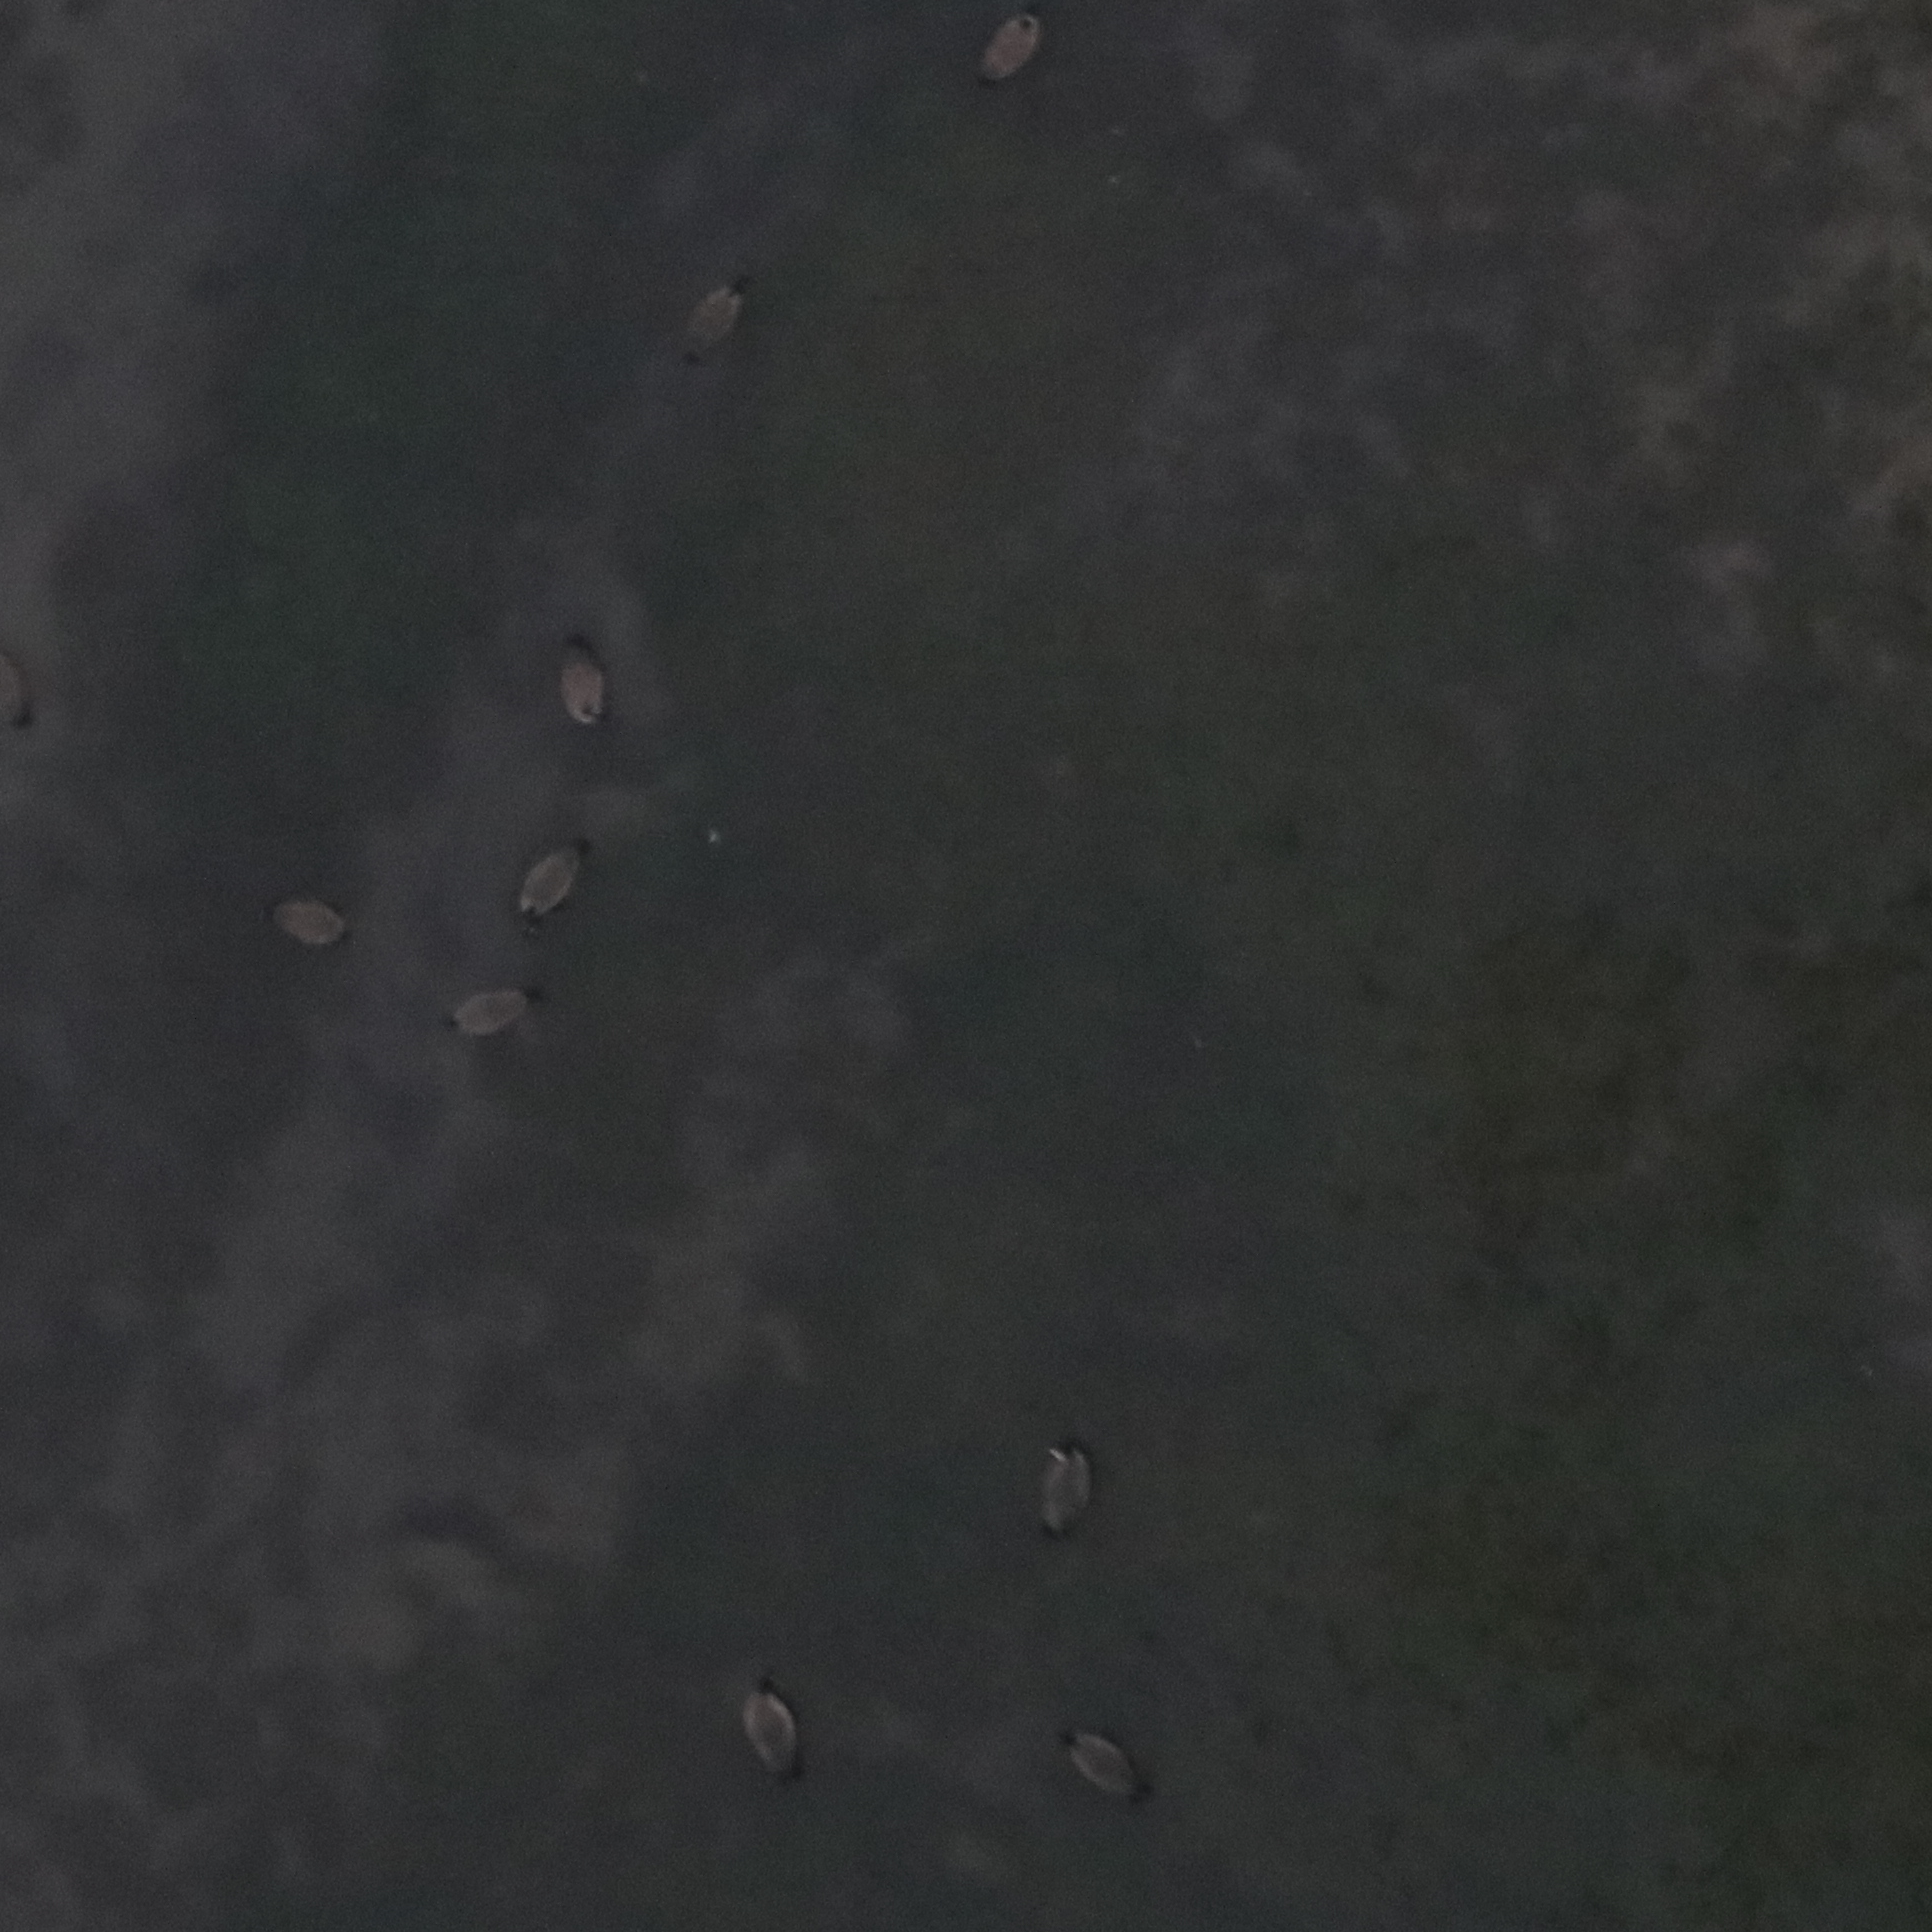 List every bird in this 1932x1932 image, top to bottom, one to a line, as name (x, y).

Canada goose (1014, 48)
Canada goose (718, 314)
Canada goose (1, 680)
Canada goose (590, 694)
Canada goose (549, 878)
Canada goose (316, 928)
Canada goose (491, 1005)
Canada goose (1064, 1491)
Canada goose (765, 1729)
Canada goose (1095, 1763)